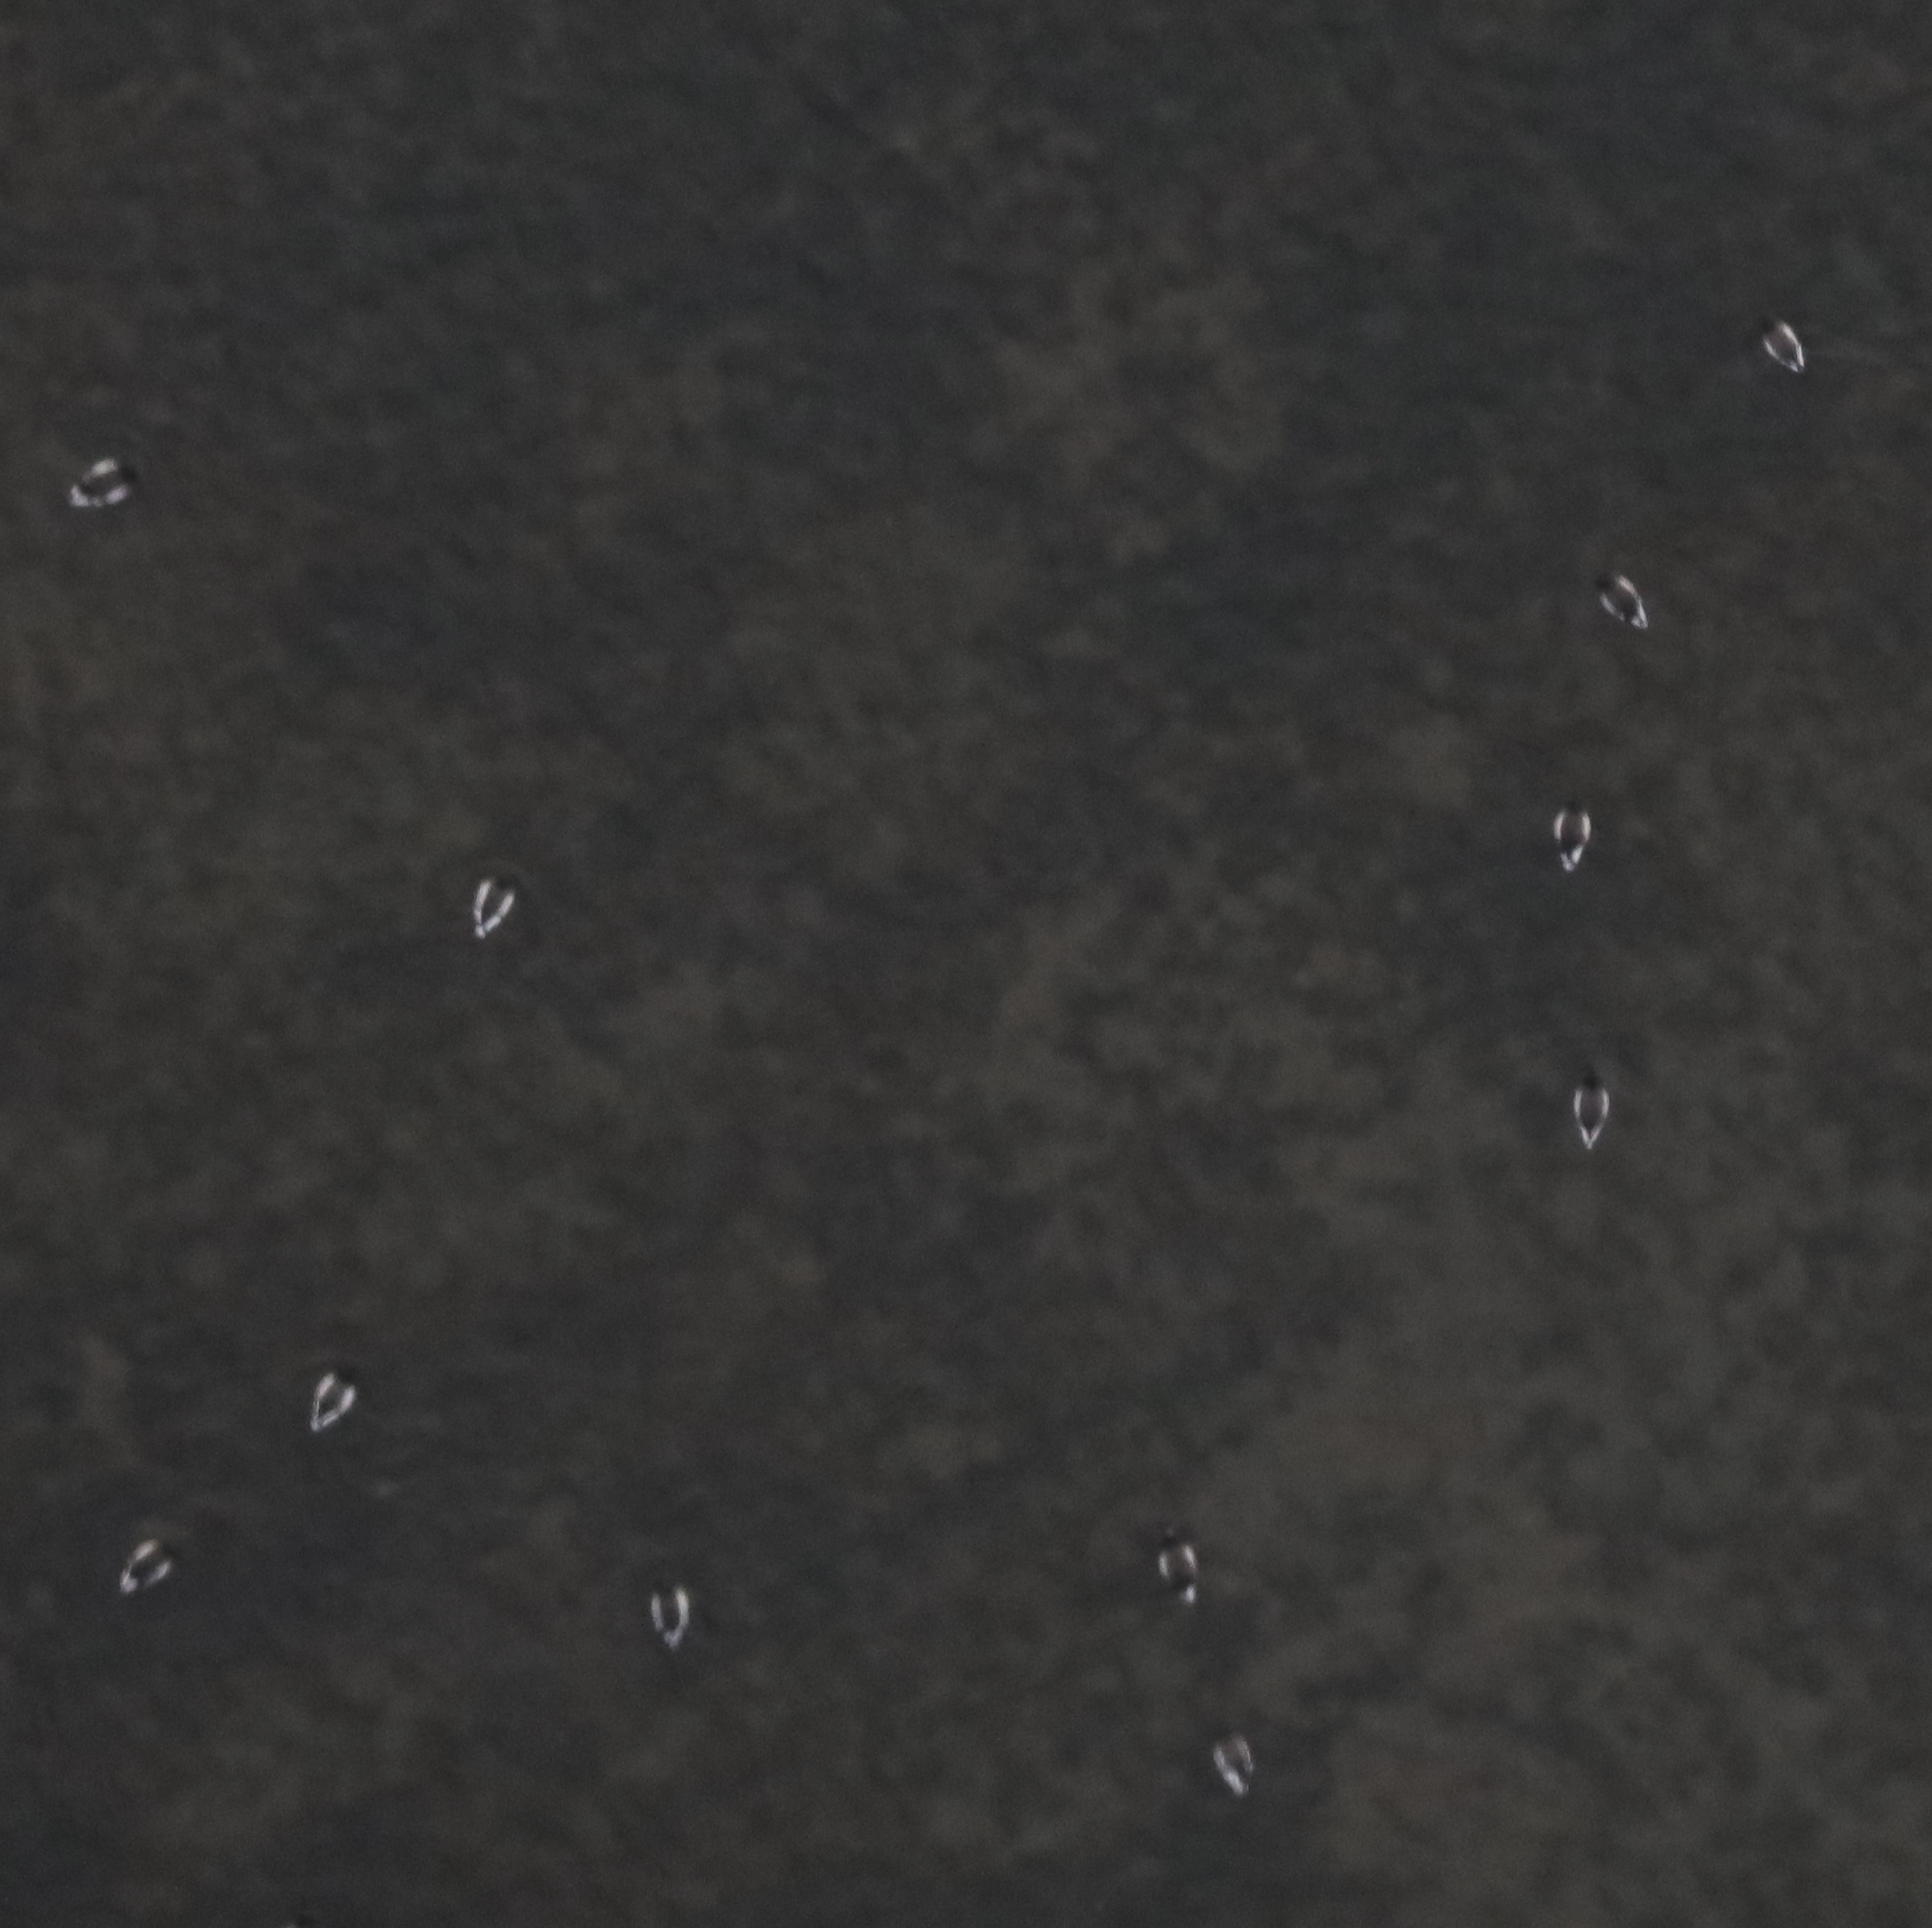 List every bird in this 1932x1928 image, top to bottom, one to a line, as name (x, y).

brant (1783, 344)
brant (103, 482)
brant (1620, 599)
brant (1574, 833)
brant (492, 904)
brant (1592, 1109)
brant (333, 1400)
brant (148, 1565)
brant (1179, 1565)
brant (670, 1612)
brant (1236, 1760)